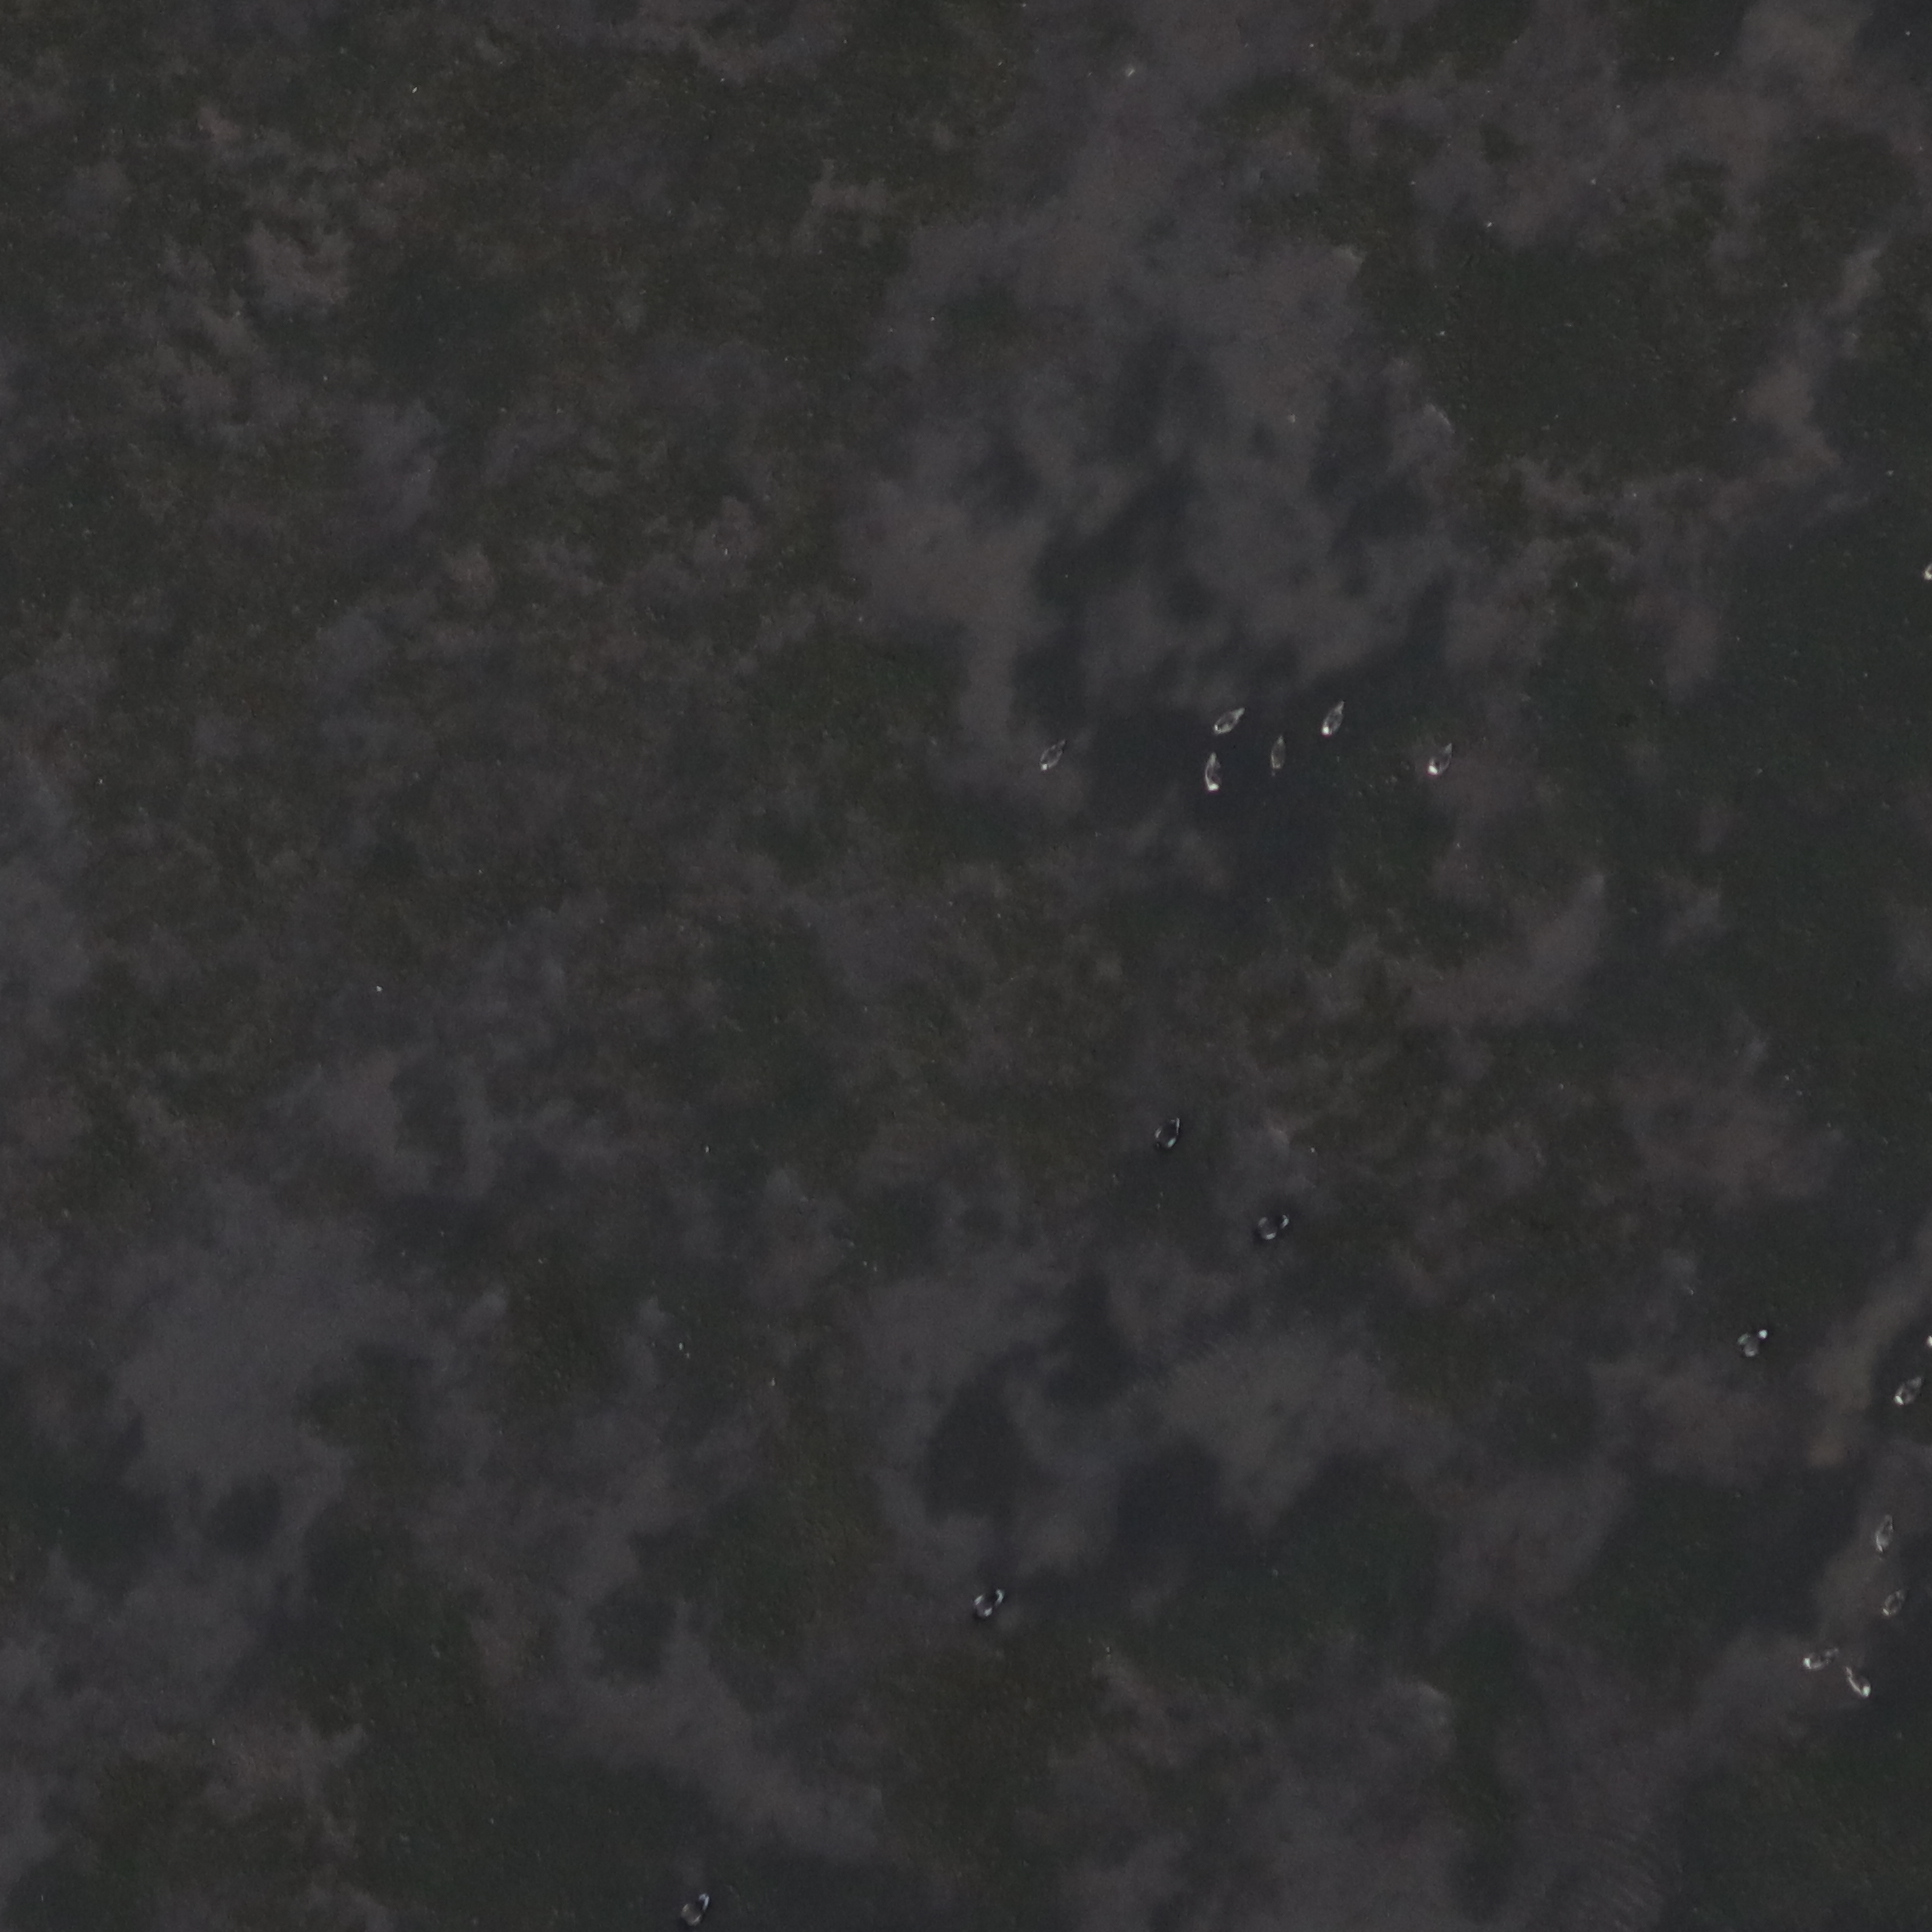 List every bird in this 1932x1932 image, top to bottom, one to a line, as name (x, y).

other bird (1337, 710)
other bird (1222, 722)
other bird (1273, 755)
other bird (1046, 757)
other bird (1437, 764)
other bird (1213, 781)
brant (1168, 1135)
brant (1274, 1229)
brant (1753, 1343)
brant (1909, 1391)
brant (1893, 1530)
brant (1893, 1601)
brant (988, 1605)
brant (1822, 1662)
brant (1861, 1683)
brant (697, 1911)